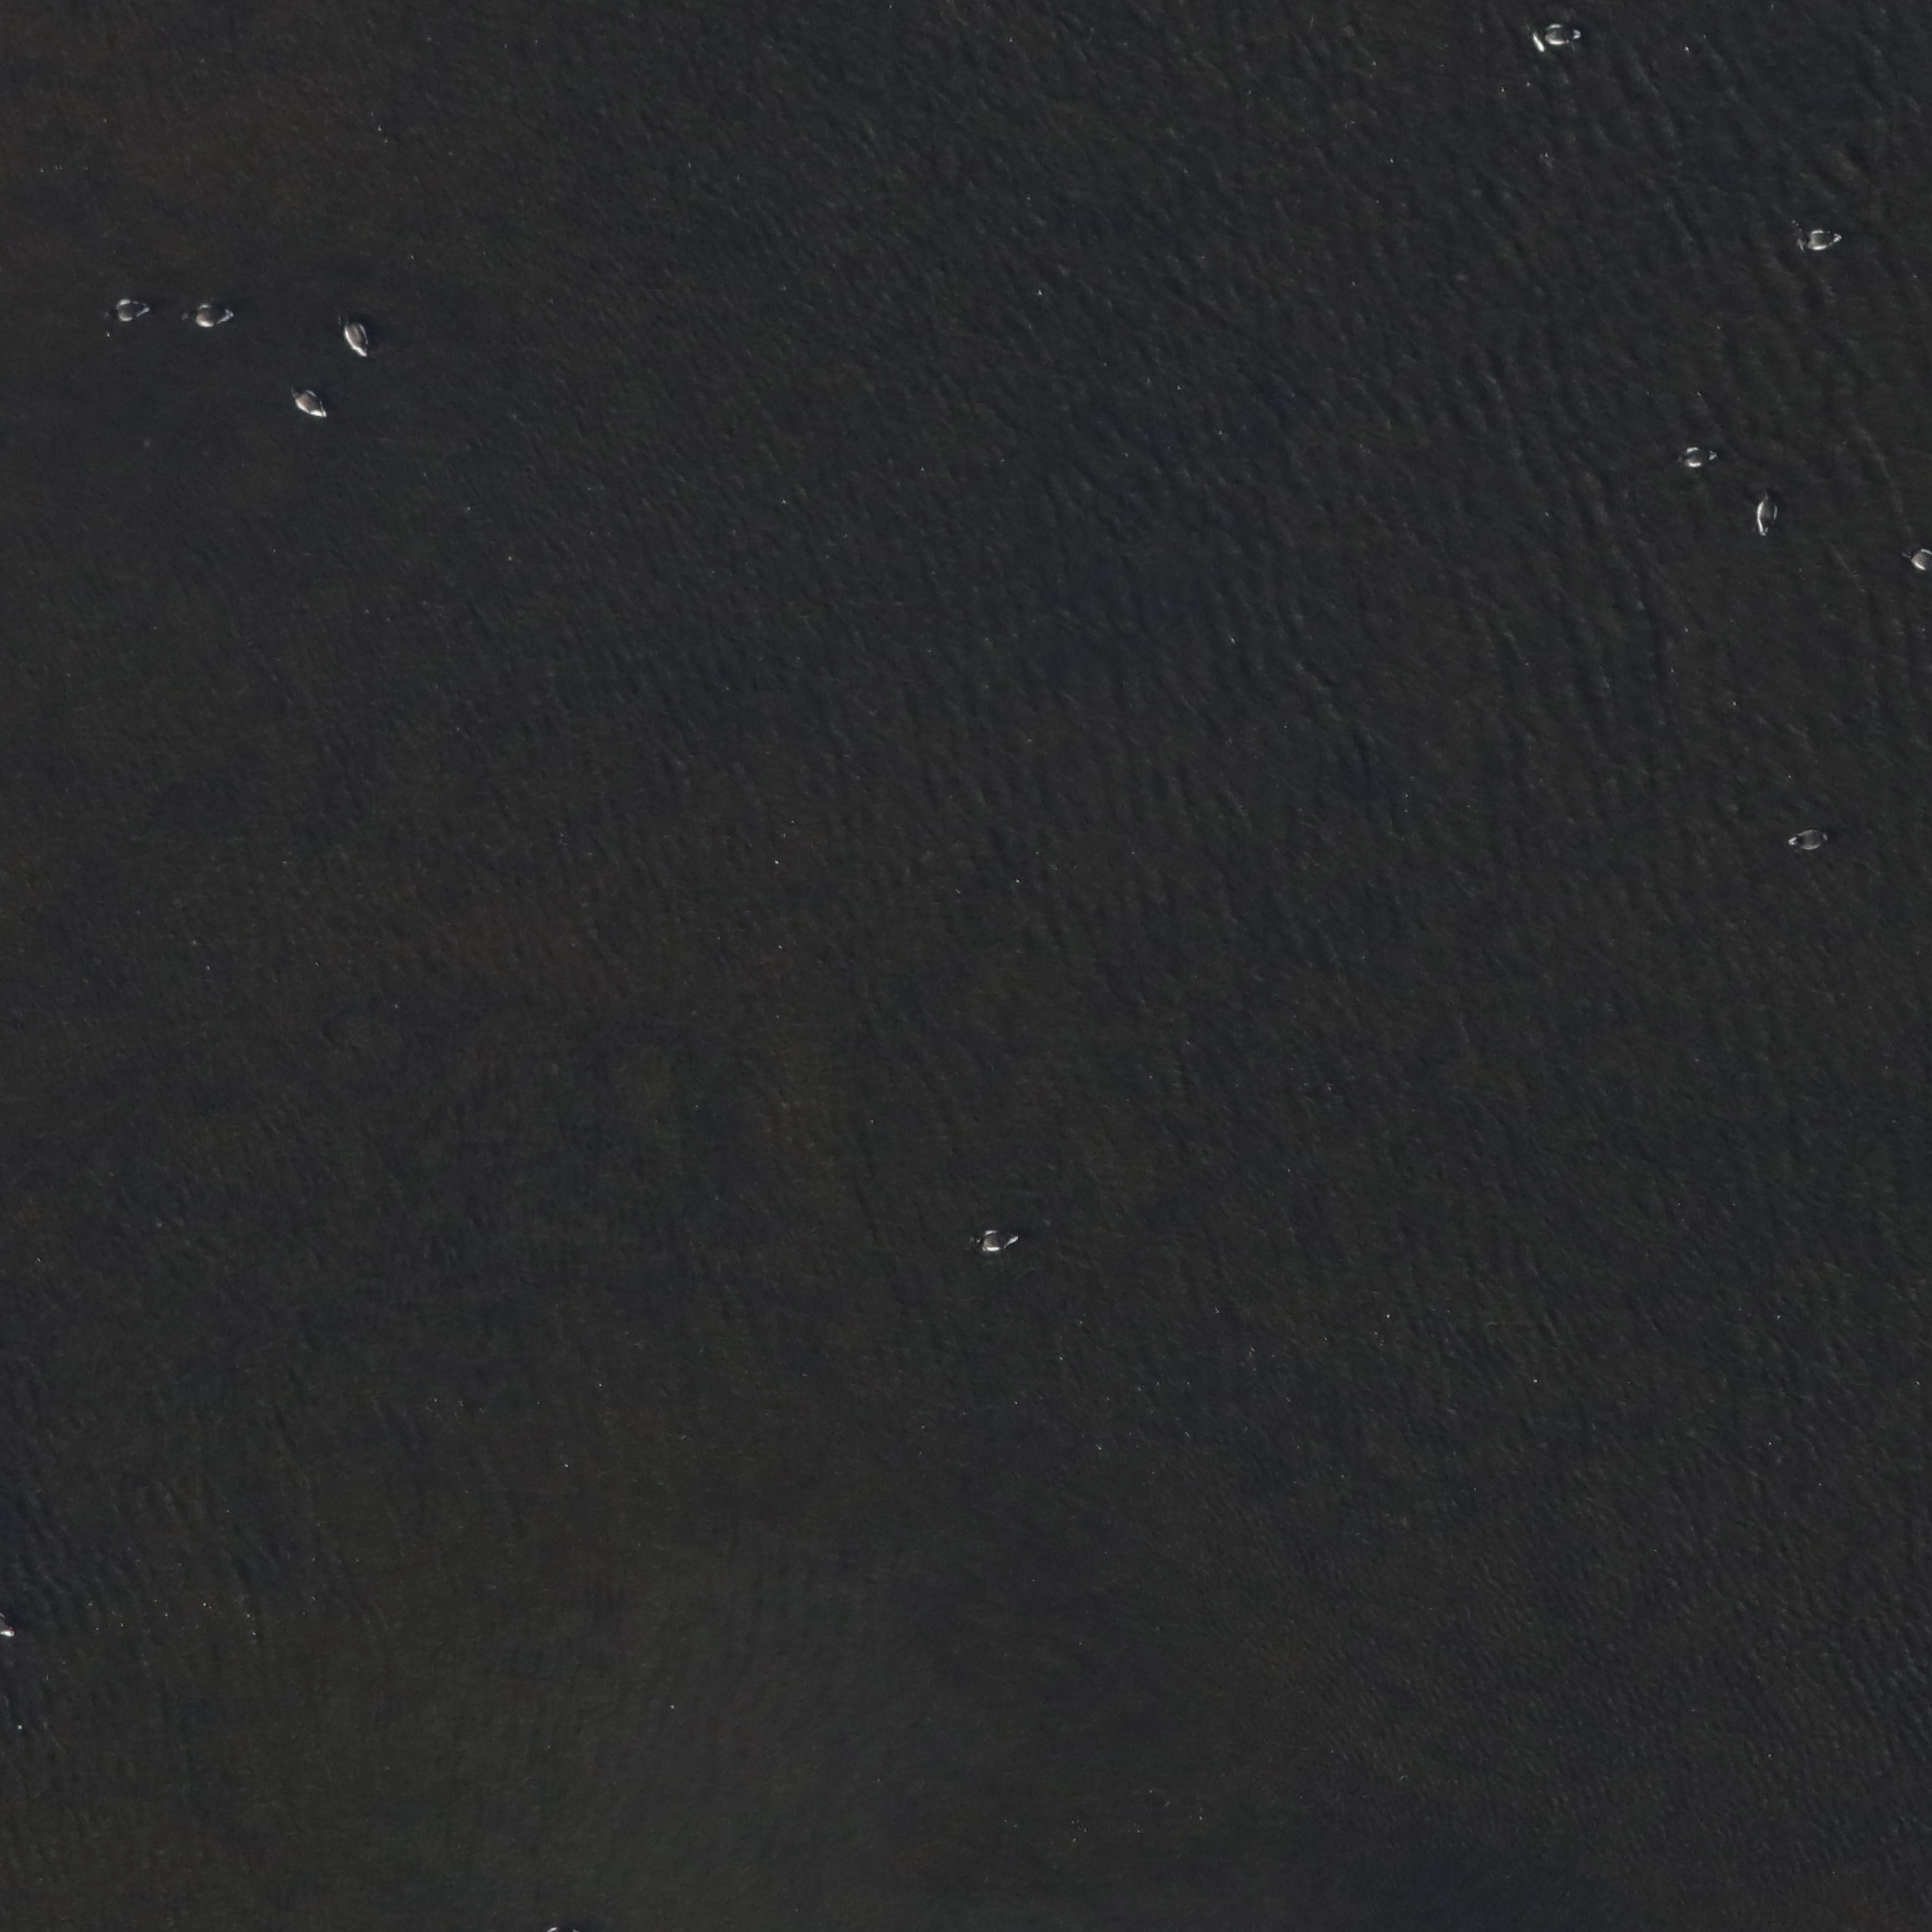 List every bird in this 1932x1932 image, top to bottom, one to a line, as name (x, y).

brant (1556, 35)
brant (1820, 240)
brant (128, 312)
brant (211, 314)
brant (357, 338)
brant (309, 401)
brant (1697, 458)
brant (1766, 512)
brant (1926, 559)
brant (1809, 840)
brant (996, 1241)